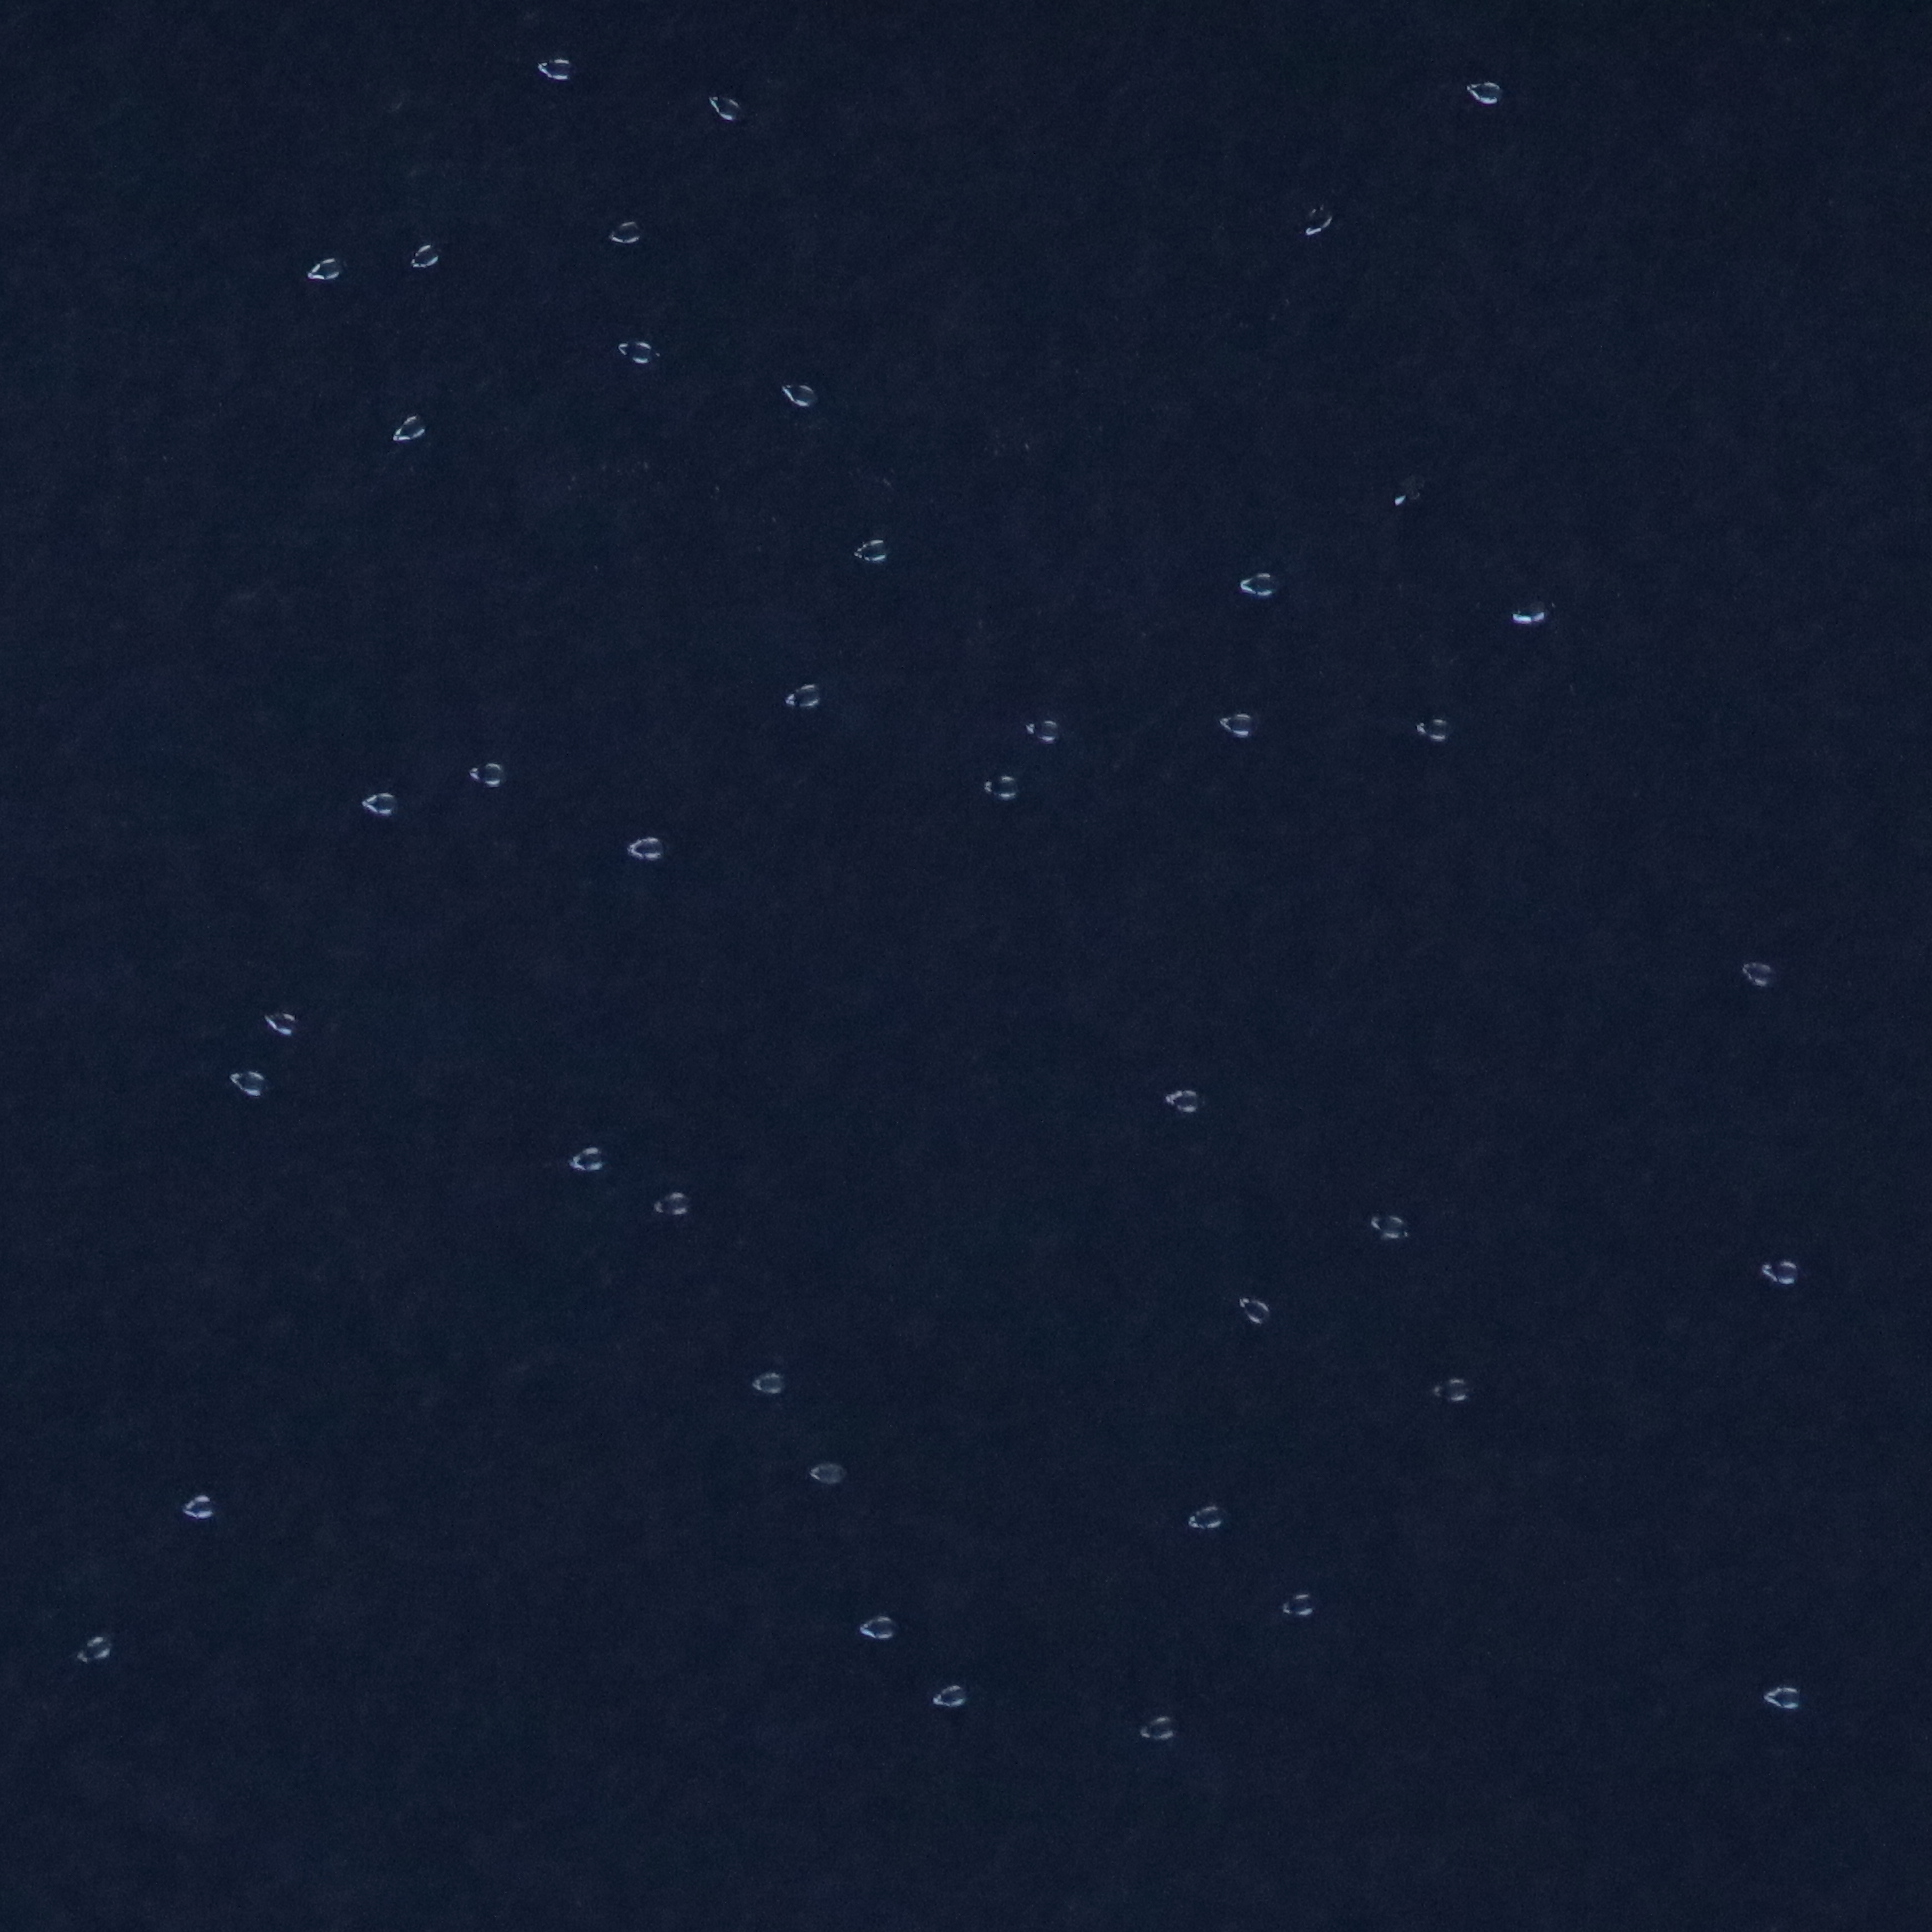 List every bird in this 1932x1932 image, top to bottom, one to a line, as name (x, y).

brant (558, 70)
brant (1486, 92)
brant (728, 108)
brant (1320, 219)
brant (629, 231)
brant (427, 256)
brant (332, 271)
brant (640, 354)
brant (802, 396)
brant (412, 429)
brant (1407, 490)
brant (873, 549)
brant (1262, 586)
brant (1535, 610)
brant (806, 699)
brant (1239, 727)
brant (1046, 731)
brant (1435, 731)
brant (491, 776)
brant (1005, 788)
brant (382, 805)
brant (651, 849)
brant (1758, 973)
brant (285, 1023)
brant (253, 1083)
brant (1185, 1100)
brant (592, 1159)
brant (673, 1204)
brant (1389, 1226)
brant (1783, 1271)
brant (1255, 1312)
brant (772, 1384)
brant (1453, 1389)
brant (827, 1472)
brant (198, 1505)
brant (1204, 1518)
brant (1299, 1606)
brant (883, 1629)
brant (92, 1644)
brant (953, 1696)
brant (1786, 1698)
brant (1160, 1728)